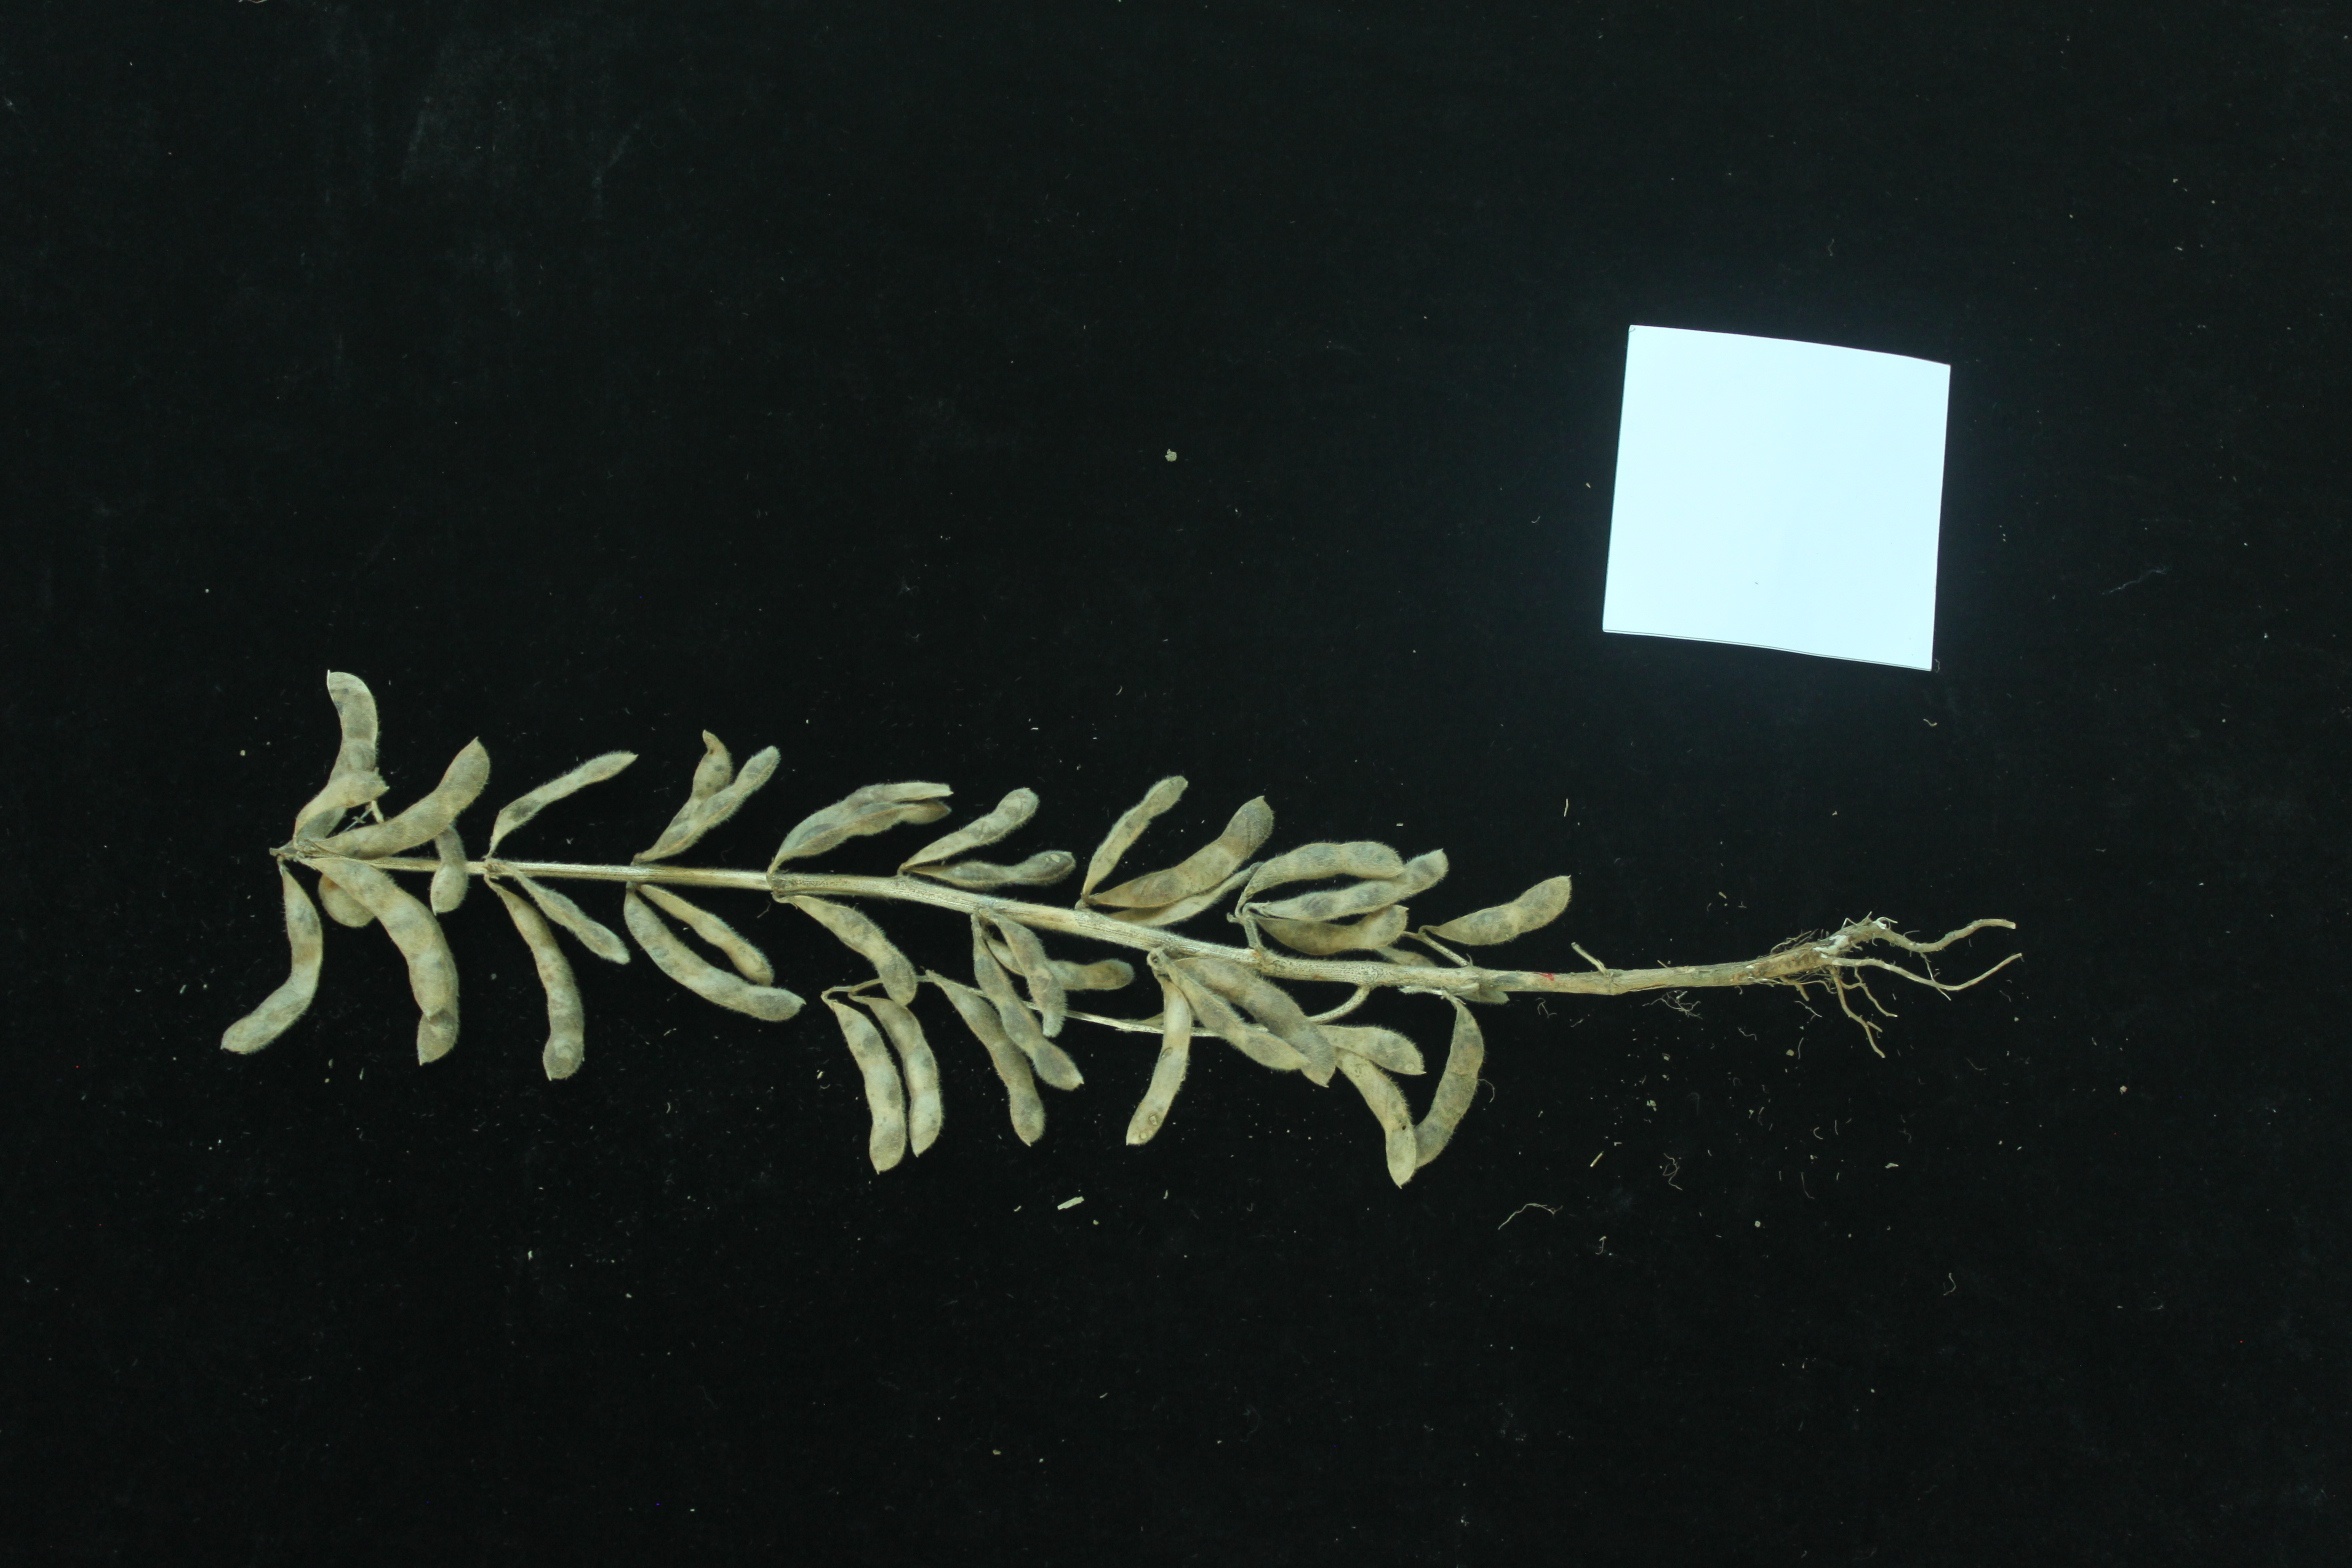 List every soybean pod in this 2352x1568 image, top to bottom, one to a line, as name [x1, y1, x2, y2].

soybean pod [275, 672, 375, 849]
soybean pod [668, 730, 731, 828]
soybean pod [310, 738, 490, 862]
soybean pod [637, 748, 778, 861]
soybean pod [488, 753, 638, 858]
soybean pod [295, 770, 388, 850]
soybean pod [1078, 778, 1189, 901]
soybean pod [775, 783, 953, 860]
soybean pod [903, 789, 1037, 872]
soybean pod [1086, 794, 1274, 911]
soybean pod [770, 799, 948, 875]
soybean pod [429, 826, 467, 913]
soybean pod [1235, 841, 1402, 914]
soybean pod [907, 852, 1077, 891]
soybean pod [1254, 852, 1445, 924]
soybean pod [300, 858, 457, 1063]
soybean pod [219, 863, 323, 1055]
soybean pod [516, 877, 629, 965]
soybean pod [1426, 877, 1570, 947]
soybean pod [320, 879, 371, 925]
soybean pod [492, 885, 584, 1081]
soybean pod [639, 887, 776, 984]
soybean pod [625, 889, 804, 1023]
soybean pod [776, 897, 915, 1006]
soybean pod [1255, 907, 1404, 955]
soybean pod [981, 910, 1065, 1035]
soybean pod [975, 916, 1083, 1092]
soybean pod [989, 936, 1131, 990]
soybean pod [1163, 957, 1309, 1070]
soybean pod [1174, 958, 1335, 1087]
soybean pod [1126, 970, 1190, 1147]
soybean pod [930, 975, 1045, 1148]
soybean pod [828, 995, 904, 1173]
soybean pod [1415, 996, 1485, 1166]
soybean pod [852, 997, 942, 1157]
soybean pod [1313, 1026, 1427, 1077]
soybean pod [1333, 1051, 1418, 1184]